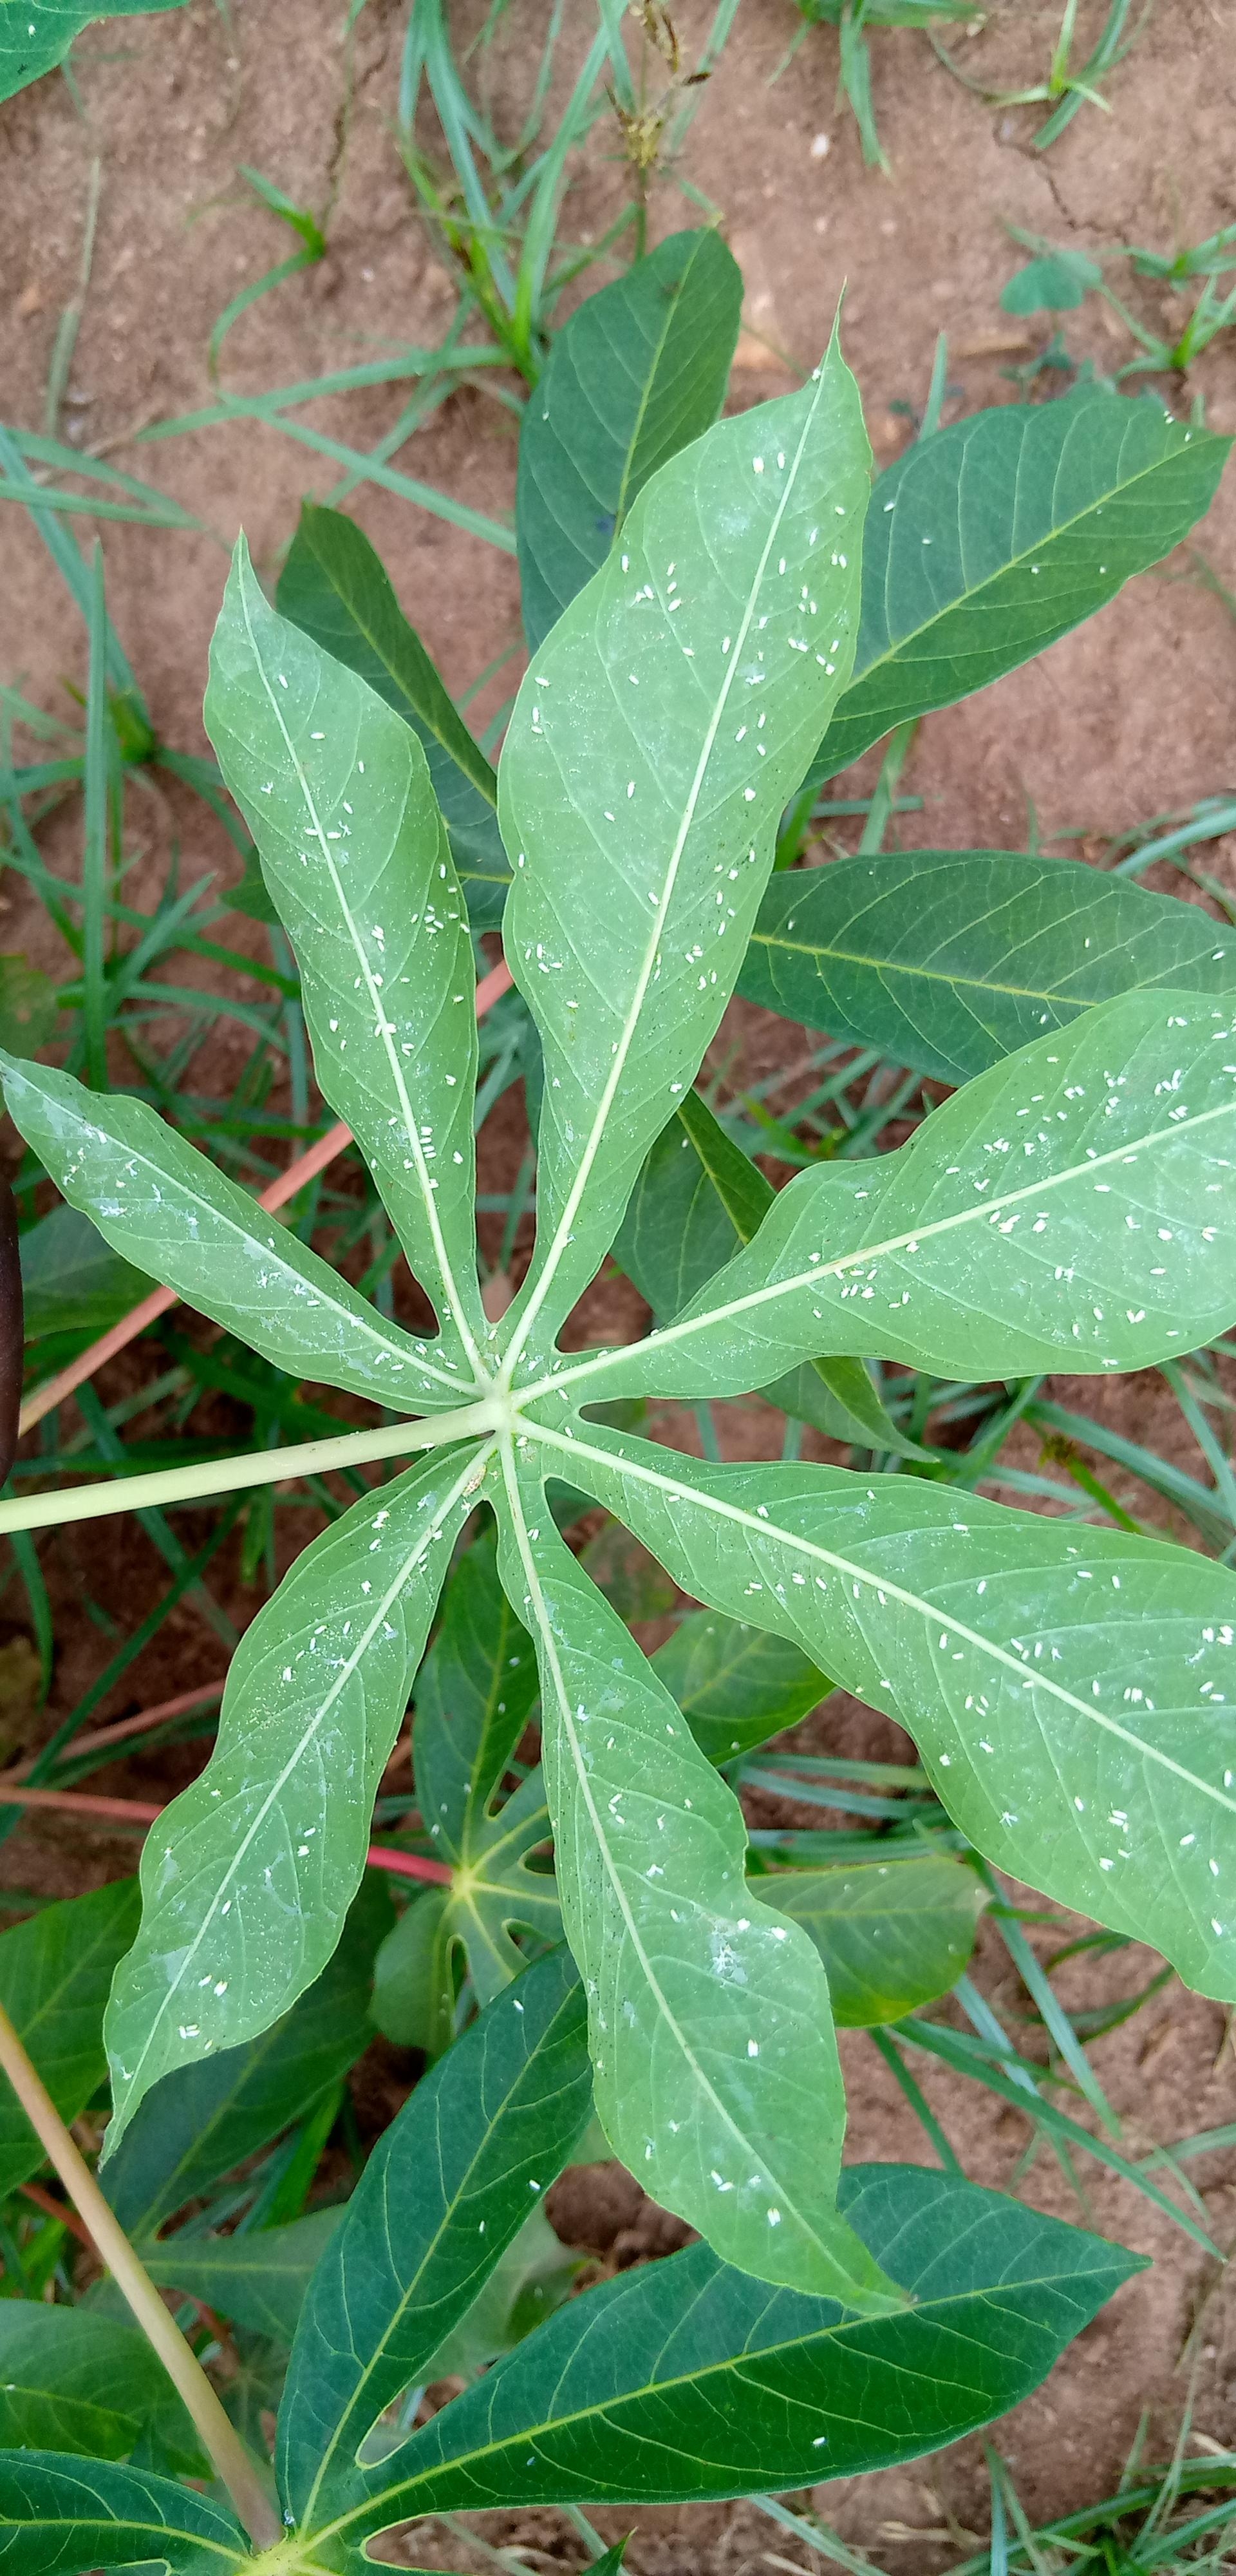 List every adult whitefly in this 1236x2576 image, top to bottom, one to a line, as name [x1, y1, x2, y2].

whitefly [809, 366, 827, 384]
whitefly [1160, 408, 1175, 426]
whitefly [538, 410, 556, 425]
whitefly [1181, 428, 1193, 448]
whitefly [774, 450, 789, 471]
whitefly [749, 453, 769, 476]
whitefly [879, 497, 898, 516]
whitefly [831, 503, 849, 520]
whitefly [807, 526, 818, 548]
whitefly [917, 535, 939, 550]
whitefly [828, 549, 839, 569]
whitefly [617, 551, 632, 574]
whitefly [838, 553, 849, 571]
whitefly [775, 554, 789, 582]
whitefly [664, 560, 675, 578]
whitefly [1096, 562, 1109, 578]
whitefly [1027, 563, 1044, 579]
whitefly [798, 582, 810, 601]
whitefly [632, 583, 657, 605]
whitefly [662, 594, 686, 615]
whitefly [809, 600, 818, 616]
whitefly [796, 601, 807, 614]
whitefly [753, 612, 774, 632]
whitefly [720, 634, 732, 658]
whitefly [787, 636, 796, 649]
whitefly [829, 638, 840, 654]
whitefly [796, 641, 810, 654]
whitefly [679, 643, 697, 659]
whitefly [754, 647, 770, 666]
whitefly [816, 652, 825, 666]
whitefly [825, 663, 835, 676]
whitefly [275, 672, 292, 691]
whitefly [626, 672, 641, 688]
whitefly [742, 672, 767, 687]
whitefly [530, 674, 553, 688]
whitefly [529, 704, 541, 724]
whitefly [755, 710, 769, 730]
whitefly [733, 723, 747, 747]
whitefly [527, 724, 545, 737]
whitefly [308, 730, 330, 745]
whitefly [754, 741, 768, 760]
whitefly [357, 759, 368, 777]
whitefly [257, 779, 277, 794]
whitefly [624, 780, 637, 800]
whitefly [740, 783, 758, 806]
whitefly [341, 799, 355, 817]
whitefly [601, 808, 618, 824]
whitefly [304, 824, 320, 838]
whitefly [323, 829, 342, 841]
whitefly [746, 846, 759, 866]
whitefly [296, 849, 312, 867]
whitefly [516, 851, 531, 871]
whitefly [438, 860, 447, 882]
whitefly [710, 861, 727, 876]
whitefly [724, 867, 740, 884]
whitefly [644, 889, 664, 907]
whitefly [713, 890, 726, 907]
whitefly [424, 903, 436, 916]
whitefly [726, 907, 738, 922]
whitefly [409, 911, 419, 928]
whitefly [445, 911, 462, 921]
whitefly [785, 916, 798, 936]
whitefly [714, 919, 729, 939]
whitefly [458, 920, 474, 936]
whitefly [368, 923, 385, 940]
whitefly [424, 925, 440, 937]
whitefly [1080, 934, 1096, 954]
whitefly [375, 938, 387, 954]
whitefly [534, 941, 543, 960]
whitefly [691, 942, 705, 956]
whitefly [523, 945, 532, 963]
whitefly [1210, 948, 1226, 963]
whitefly [684, 951, 697, 965]
whitefly [655, 952, 664, 966]
whitefly [536, 960, 550, 974]
whitefly [548, 960, 566, 970]
whitefly [651, 967, 663, 981]
whitefly [709, 969, 718, 987]
whitefly [370, 971, 389, 990]
whitefly [696, 972, 707, 992]
whitefly [351, 974, 363, 993]
whitefly [398, 974, 411, 986]
whitefly [448, 992, 464, 1005]
whitefly [563, 998, 579, 1011]
whitefly [1209, 1007, 1222, 1022]
whitefly [1035, 1012, 1052, 1028]
whitefly [327, 1014, 342, 1035]
whitefly [1163, 1014, 1188, 1030]
whitefly [382, 1020, 398, 1038]
whitefly [370, 1022, 383, 1039]
whitefly [1209, 1028, 1227, 1043]
whitefly [338, 1037, 349, 1054]
whitefly [398, 1039, 417, 1059]
whitefly [609, 1039, 622, 1057]
whitefly [1044, 1053, 1063, 1065]
whitefly [1219, 1061, 1236, 1075]
whitefly [1101, 1068, 1126, 1088]
whitefly [1165, 1068, 1182, 1092]
whitefly [442, 1073, 458, 1089]
whitefly [549, 1074, 564, 1093]
whitefly [667, 1080, 684, 1097]
whitefly [1063, 1081, 1085, 1103]
whitefly [1153, 1082, 1164, 1096]
whitefly [1028, 1090, 1049, 1106]
whitefly [1105, 1094, 1121, 1119]
whitefly [1011, 1105, 1032, 1119]
whitefly [1164, 1105, 1190, 1121]
whitefly [1054, 1108, 1072, 1123]
whitefly [386, 1113, 398, 1130]
whitefly [419, 1125, 433, 1136]
whitefly [95, 1126, 108, 1144]
whitefly [1034, 1130, 1049, 1145]
whitefly [679, 1135, 694, 1150]
whitefly [992, 1135, 1011, 1155]
whitefly [419, 1136, 433, 1144]
whitefly [1022, 1139, 1035, 1157]
whitefly [980, 1142, 991, 1153]
whitefly [420, 1145, 435, 1152]
whitefly [1082, 1146, 1099, 1161]
whitefly [75, 1146, 91, 1165]
whitefly [449, 1149, 465, 1167]
whitefly [1119, 1151, 1139, 1166]
whitefly [424, 1151, 440, 1160]
whitefly [1208, 1155, 1233, 1171]
whitefly [122, 1156, 142, 1177]
whitefly [399, 1156, 417, 1173]
whitefly [368, 1158, 380, 1172]
whitefly [942, 1164, 962, 1177]
whitefly [59, 1173, 77, 1189]
whitefly [427, 1174, 442, 1192]
whitefly [971, 1174, 993, 1193]
whitefly [111, 1177, 127, 1191]
whitefly [1203, 1180, 1226, 1194]
whitefly [1091, 1182, 1112, 1195]
whitefly [851, 1188, 872, 1203]
whitefly [95, 1202, 129, 1218]
whitefly [989, 1207, 1000, 1226]
whitefly [1033, 1209, 1054, 1221]
whitefly [186, 1213, 201, 1229]
whitefly [1004, 1213, 1024, 1222]
whitefly [1121, 1213, 1143, 1231]
whitefly [1030, 1217, 1049, 1234]
whitefly [998, 1219, 1015, 1235]
whitefly [1201, 1225, 1221, 1243]
whitefly [1154, 1226, 1175, 1245]
whitefly [263, 1234, 280, 1252]
whitefly [905, 1235, 921, 1255]
whitefly [806, 1249, 823, 1265]
whitefly [1146, 1262, 1166, 1280]
whitefly [1053, 1263, 1063, 1282]
whitefly [831, 1265, 845, 1282]
whitefly [1063, 1265, 1075, 1285]
whitefly [267, 1266, 284, 1283]
whitefly [847, 1267, 868, 1279]
whitefly [865, 1267, 881, 1283]
whitefly [254, 1267, 268, 1292]
whitefly [848, 1279, 859, 1302]
whitefly [290, 1281, 306, 1297]
whitefly [858, 1283, 878, 1300]
whitefly [839, 1284, 848, 1301]
whitefly [899, 1289, 911, 1307]
whitefly [303, 1295, 326, 1312]
whitefly [886, 1300, 901, 1312]
whitefly [440, 1303, 457, 1324]
whitefly [809, 1305, 823, 1322]
whitefly [1091, 1305, 1106, 1323]
whitefly [1123, 1305, 1135, 1325]
whitefly [1132, 1307, 1147, 1324]
whitefly [345, 1312, 366, 1329]
whitefly [1069, 1319, 1081, 1338]
whitefly [486, 1326, 500, 1343]
whitefly [648, 1327, 662, 1340]
whitefly [1163, 1327, 1182, 1341]
whitefly [412, 1341, 429, 1356]
whitefly [433, 1345, 449, 1359]
whitefly [593, 1348, 610, 1358]
whitefly [371, 1350, 395, 1367]
whitefly [492, 1351, 505, 1369]
whitefly [1098, 1356, 1121, 1370]
whitefly [548, 1358, 565, 1373]
whitefly [388, 1359, 409, 1375]
whitefly [442, 1359, 460, 1374]
whitefly [420, 1378, 433, 1392]
whitefly [555, 1385, 576, 1403]
whitefly [562, 1425, 576, 1441]
whitefly [514, 1434, 530, 1452]
whitefly [417, 1439, 436, 1452]
whitefly [617, 1443, 628, 1462]
whitefly [864, 1488, 877, 1501]
whitefly [664, 1492, 683, 1506]
whitefly [461, 1498, 473, 1515]
whitefly [754, 1502, 771, 1521]
whitefly [374, 1507, 391, 1519]
whitefly [371, 1517, 388, 1531]
whitefly [951, 1521, 969, 1535]
whitefly [525, 1522, 542, 1546]
whitefly [430, 1526, 445, 1546]
whitefly [368, 1536, 388, 1557]
whitefly [1063, 1544, 1078, 1557]
whitefly [417, 1549, 427, 1564]
whitefly [417, 1560, 431, 1577]
whitefly [1074, 1566, 1093, 1580]
whitefly [787, 1569, 809, 1587]
whitefly [1108, 1573, 1122, 1590]
whitefly [812, 1575, 830, 1592]
whitefly [355, 1577, 378, 1597]
whitefly [973, 1577, 990, 1597]
whitefly [745, 1579, 763, 1591]
whitefly [847, 1579, 861, 1601]
whitefly [772, 1581, 787, 1599]
whitefly [874, 1586, 890, 1608]
whitefly [521, 1593, 538, 1607]
whitefly [339, 1618, 353, 1637]
whitefly [381, 1618, 398, 1638]
whitefly [312, 1621, 330, 1636]
whitefly [1217, 1621, 1233, 1649]
whitefly [1200, 1623, 1215, 1645]
whitefly [935, 1629, 950, 1651]
whitefly [308, 1636, 317, 1654]
whitefly [1007, 1636, 1024, 1652]
whitefly [1033, 1640, 1045, 1660]
whitefly [1049, 1644, 1064, 1664]
whitefly [292, 1649, 307, 1662]
whitefly [1019, 1649, 1031, 1665]
whitefly [950, 1650, 966, 1664]
whitefly [327, 1653, 351, 1672]
whitefly [505, 1655, 523, 1668]
whitefly [280, 1664, 295, 1685]
whitefly [877, 1677, 897, 1691]
whitefly [1020, 1678, 1034, 1692]
whitefly [1089, 1678, 1103, 1698]
whitefly [1197, 1678, 1215, 1692]
whitefly [854, 1682, 867, 1696]
whitefly [1122, 1684, 1145, 1705]
whitefly [1210, 1690, 1226, 1705]
whitefly [963, 1693, 973, 1711]
whitefly [973, 1694, 993, 1718]
whitefly [1143, 1695, 1156, 1712]
whitefly [495, 1701, 510, 1716]
whitefly [574, 1703, 591, 1724]
whitefly [662, 1720, 679, 1739]
whitefly [604, 1734, 617, 1754]
whitefly [976, 1738, 996, 1757]
whitefly [937, 1750, 953, 1771]
whitefly [1221, 1767, 1233, 1790]
whitefly [460, 1779, 475, 1795]
whitefly [208, 1786, 225, 1803]
whitefly [604, 1791, 623, 1814]
whitefly [1072, 1793, 1086, 1814]
whitefly [682, 1795, 694, 1811]
whitefly [438, 1801, 449, 1818]
whitefly [1105, 1802, 1131, 1832]
whitefly [995, 1807, 1020, 1830]
whitefly [654, 1813, 669, 1833]
whitefly [612, 1814, 628, 1826]
whitefly [431, 1823, 442, 1838]
whitefly [300, 1826, 318, 1841]
whitefly [1177, 1830, 1197, 1850]
whitefly [294, 1842, 311, 1863]
whitefly [1114, 1844, 1130, 1863]
whitefly [1095, 1855, 1115, 1873]
whitefly [1206, 1856, 1222, 1877]
whitefly [644, 1861, 665, 1880]
whitefly [220, 1897, 235, 1922]
whitefly [667, 1906, 682, 1926]
whitefly [735, 1915, 754, 1934]
whitefly [1208, 1915, 1223, 1940]
whitefly [767, 1924, 787, 1942]
whitefly [196, 1973, 214, 1991]
whitefly [212, 1978, 229, 1998]
whitefly [510, 1996, 527, 2016]
whitefly [175, 2023, 188, 2041]
whitefly [185, 2023, 201, 2038]
whitefly [744, 2037, 762, 2058]
whitefly [202, 2038, 218, 2052]
whitefly [118, 2061, 140, 2083]
whitefly [664, 2115, 685, 2137]
whitefly [643, 2143, 654, 2166]
whitefly [708, 2168, 734, 2192]
whitefly [745, 2170, 764, 2190]
whitefly [527, 2177, 542, 2193]
whitefly [767, 2205, 783, 2230]
whitefly [474, 2219, 491, 2235]
whitefly [809, 2434, 830, 2450]
whitefly [523, 2455, 538, 2470]